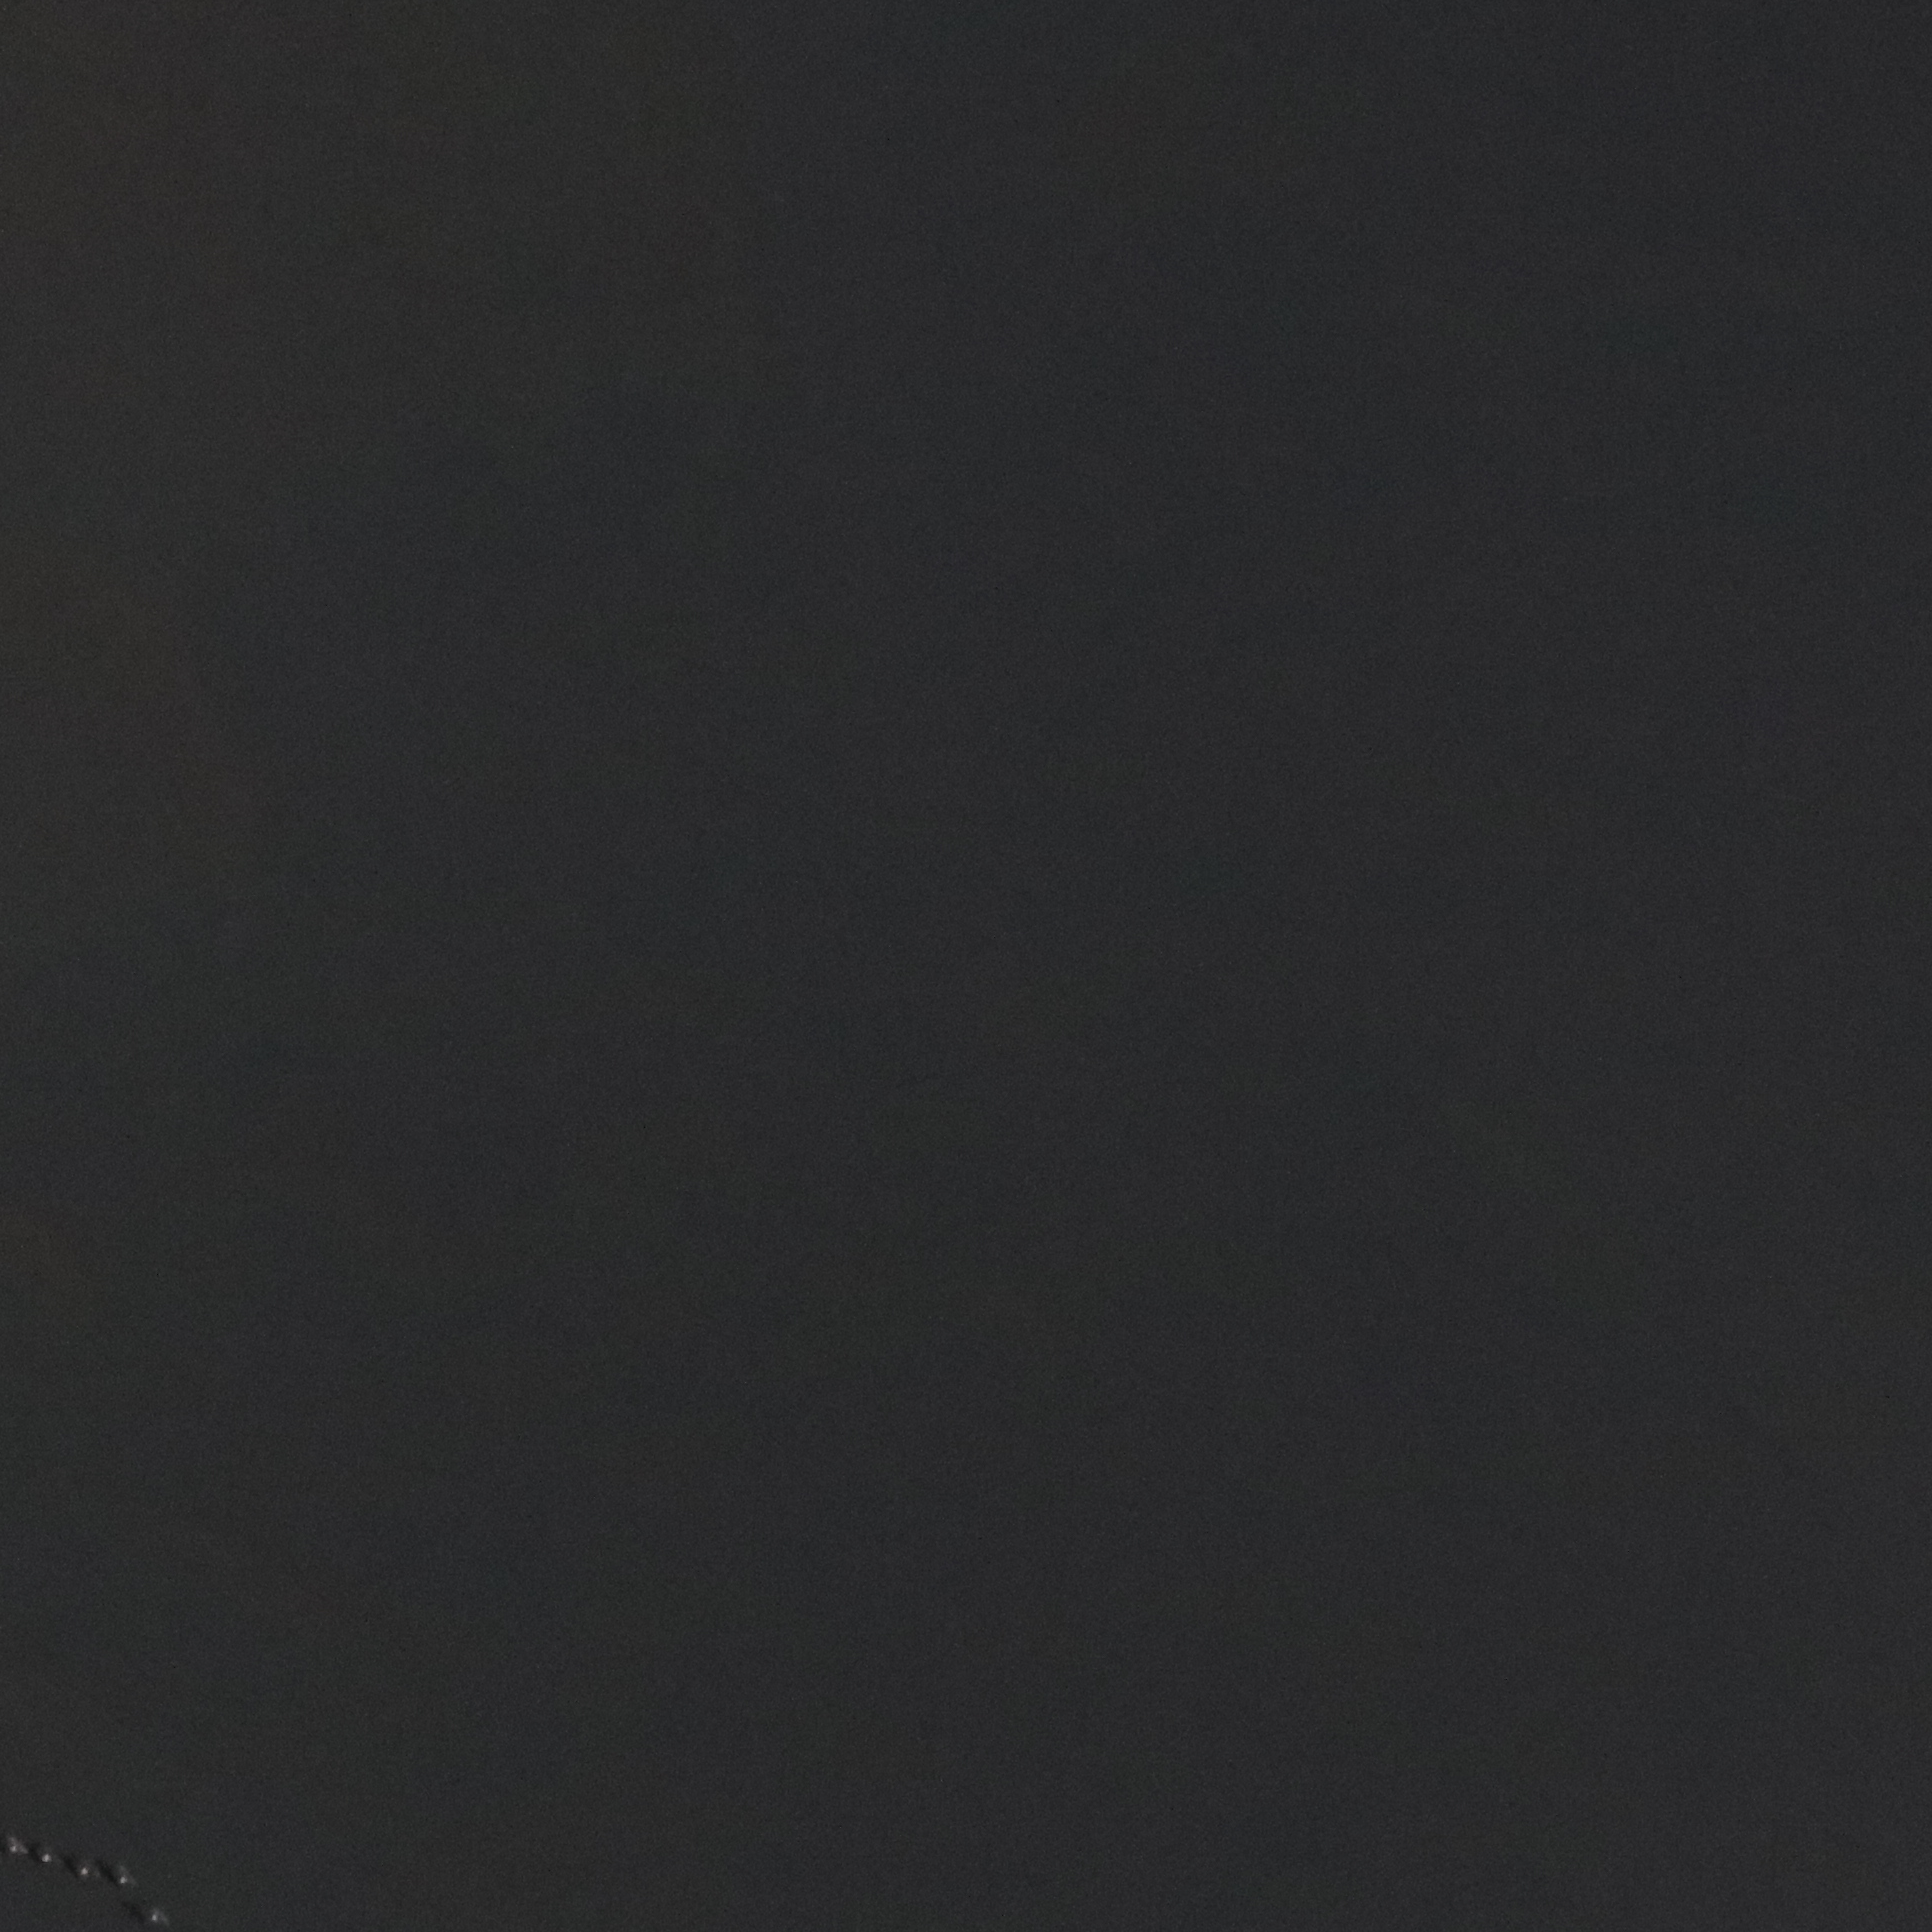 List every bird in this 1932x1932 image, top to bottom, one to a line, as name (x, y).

brant (13, 1842)
brant (52, 1854)
brant (89, 1869)
brant (140, 1873)
brant (163, 1919)